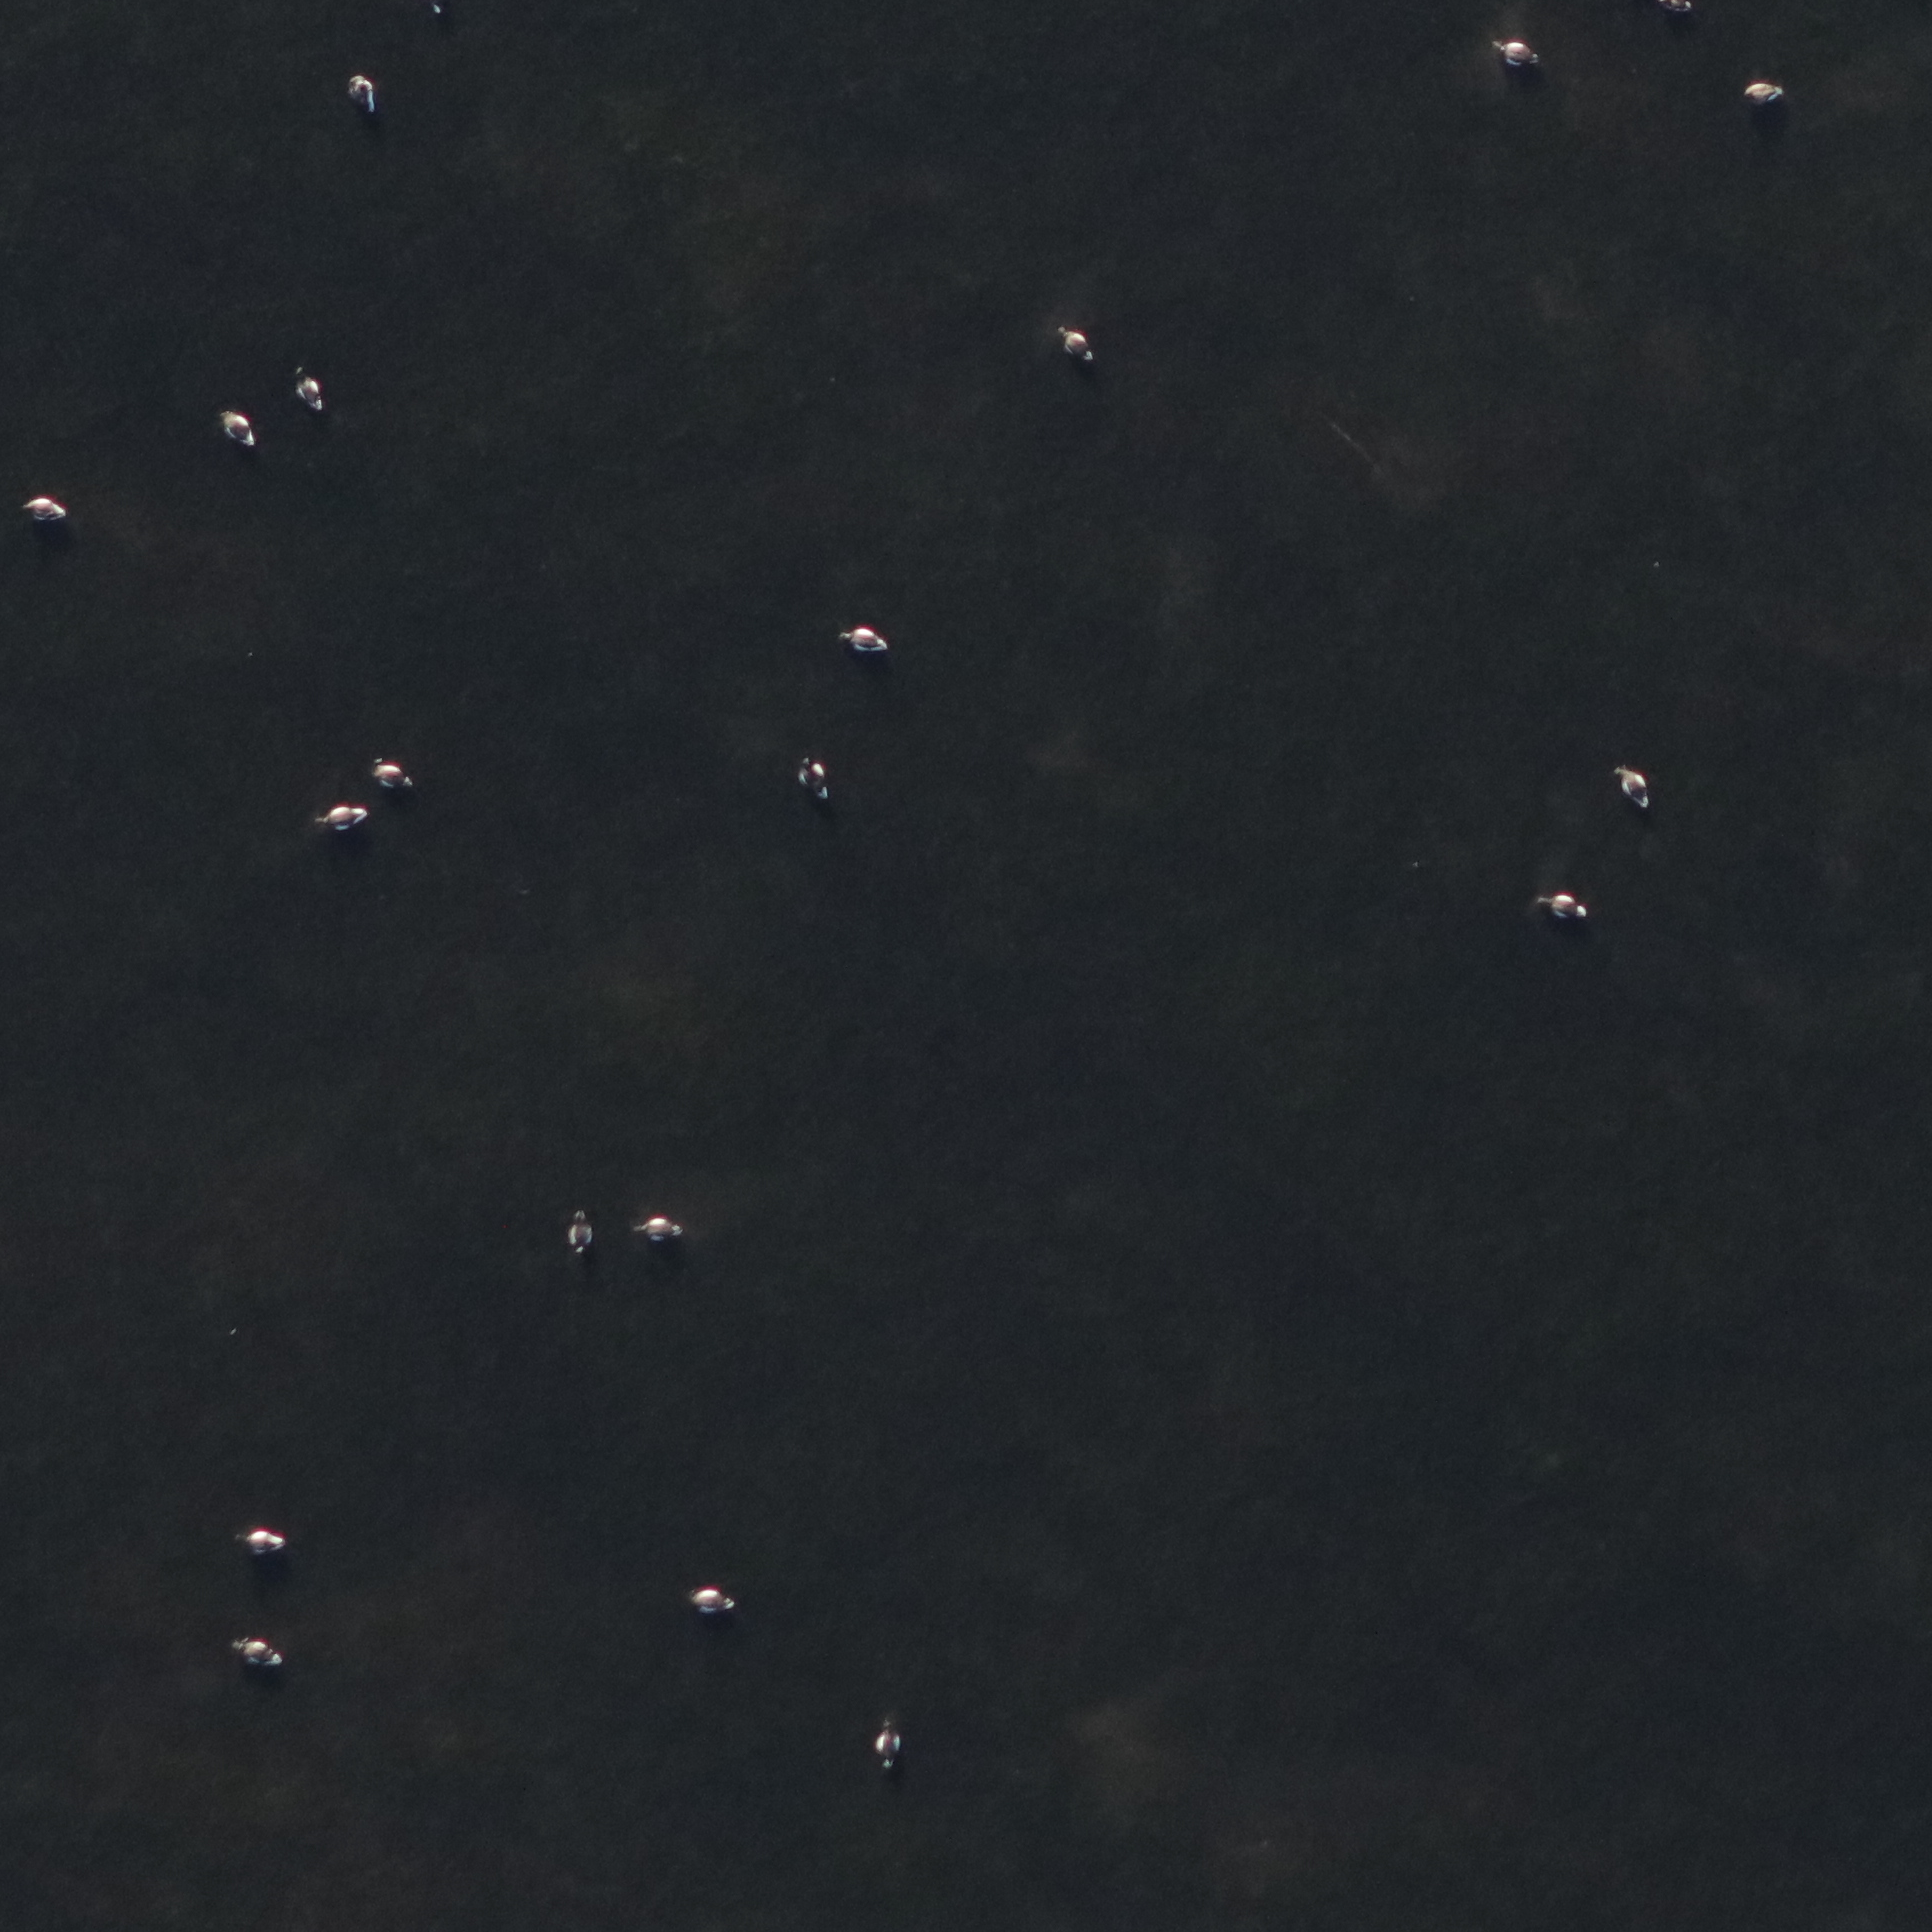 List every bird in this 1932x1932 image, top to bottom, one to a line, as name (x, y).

brant (1671, 1)
brant (1516, 55)
brant (360, 83)
brant (1760, 93)
brant (1075, 345)
brant (307, 390)
brant (236, 429)
brant (42, 509)
brant (865, 639)
brant (389, 773)
brant (813, 778)
brant (1633, 785)
brant (344, 818)
brant (1565, 906)
brant (656, 1228)
brant (580, 1233)
brant (262, 1542)
brant (710, 1601)
brant (256, 1653)
brant (889, 1745)